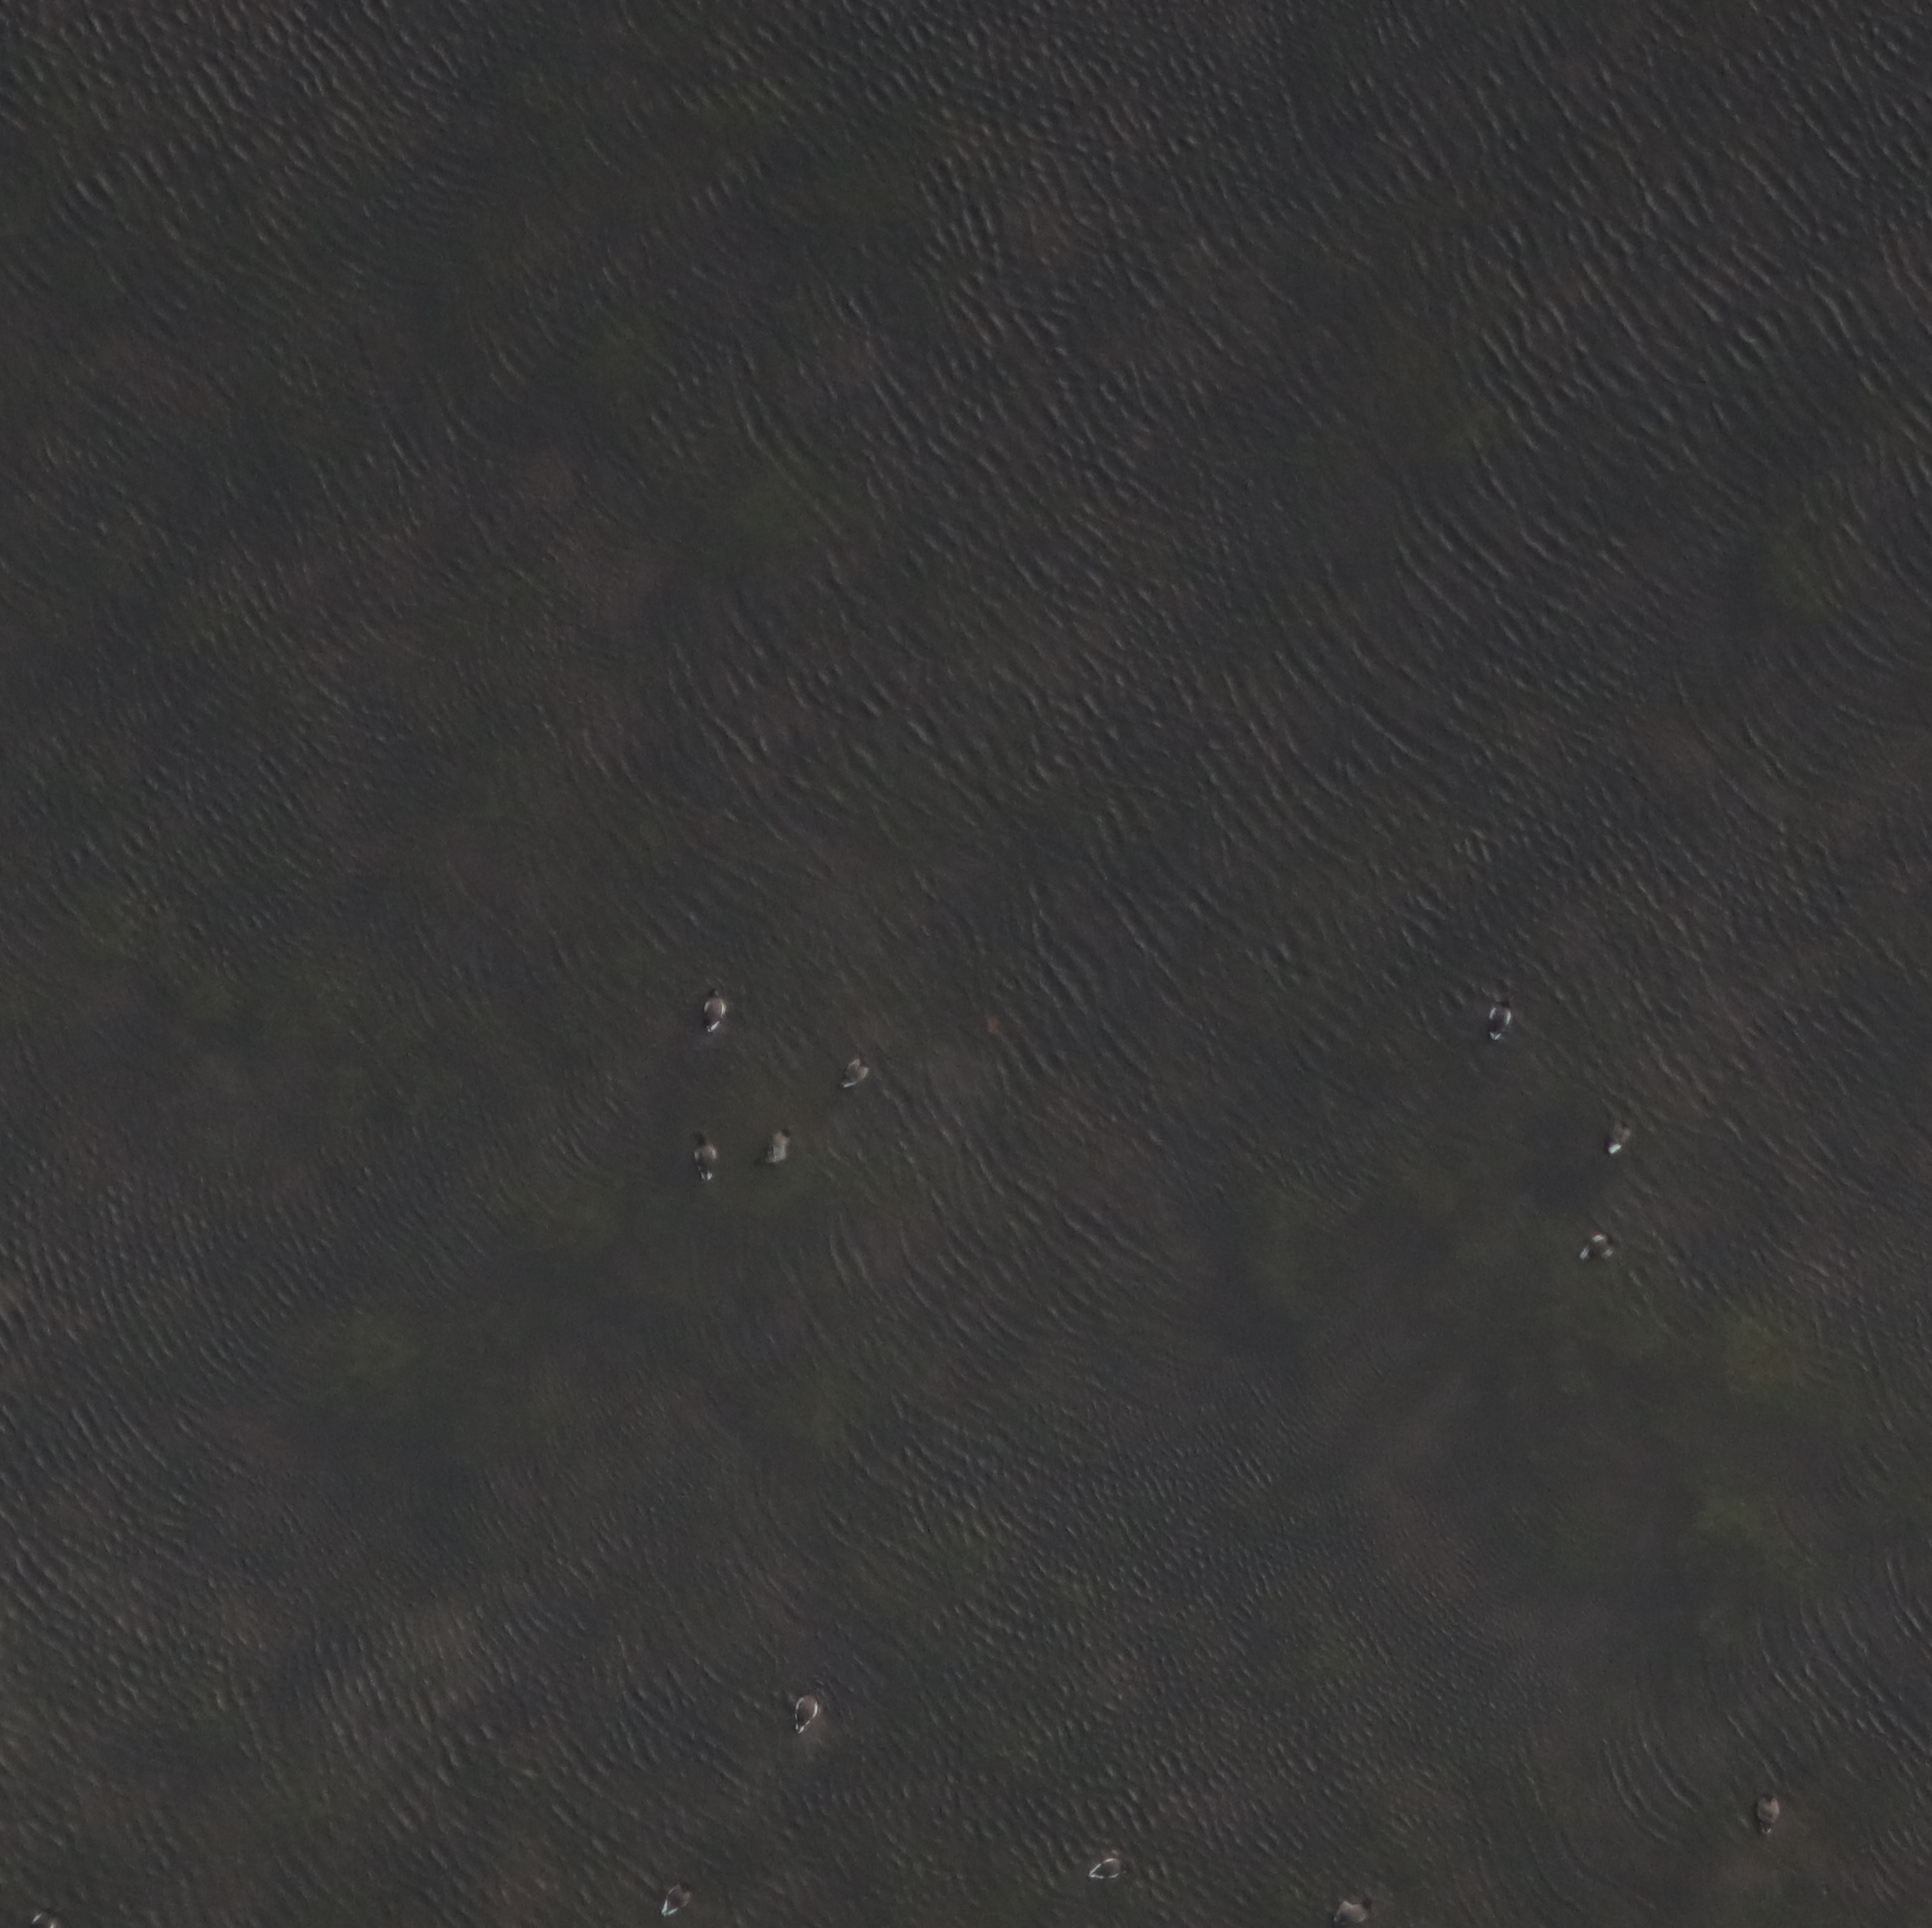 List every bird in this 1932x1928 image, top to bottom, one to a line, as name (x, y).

brant (716, 1009)
brant (1500, 1013)
brant (857, 1075)
brant (1618, 1138)
brant (778, 1146)
brant (706, 1156)
brant (1600, 1245)
brant (806, 1710)
brant (1770, 1811)
brant (1108, 1871)
brant (678, 1901)
other bird (1351, 1914)